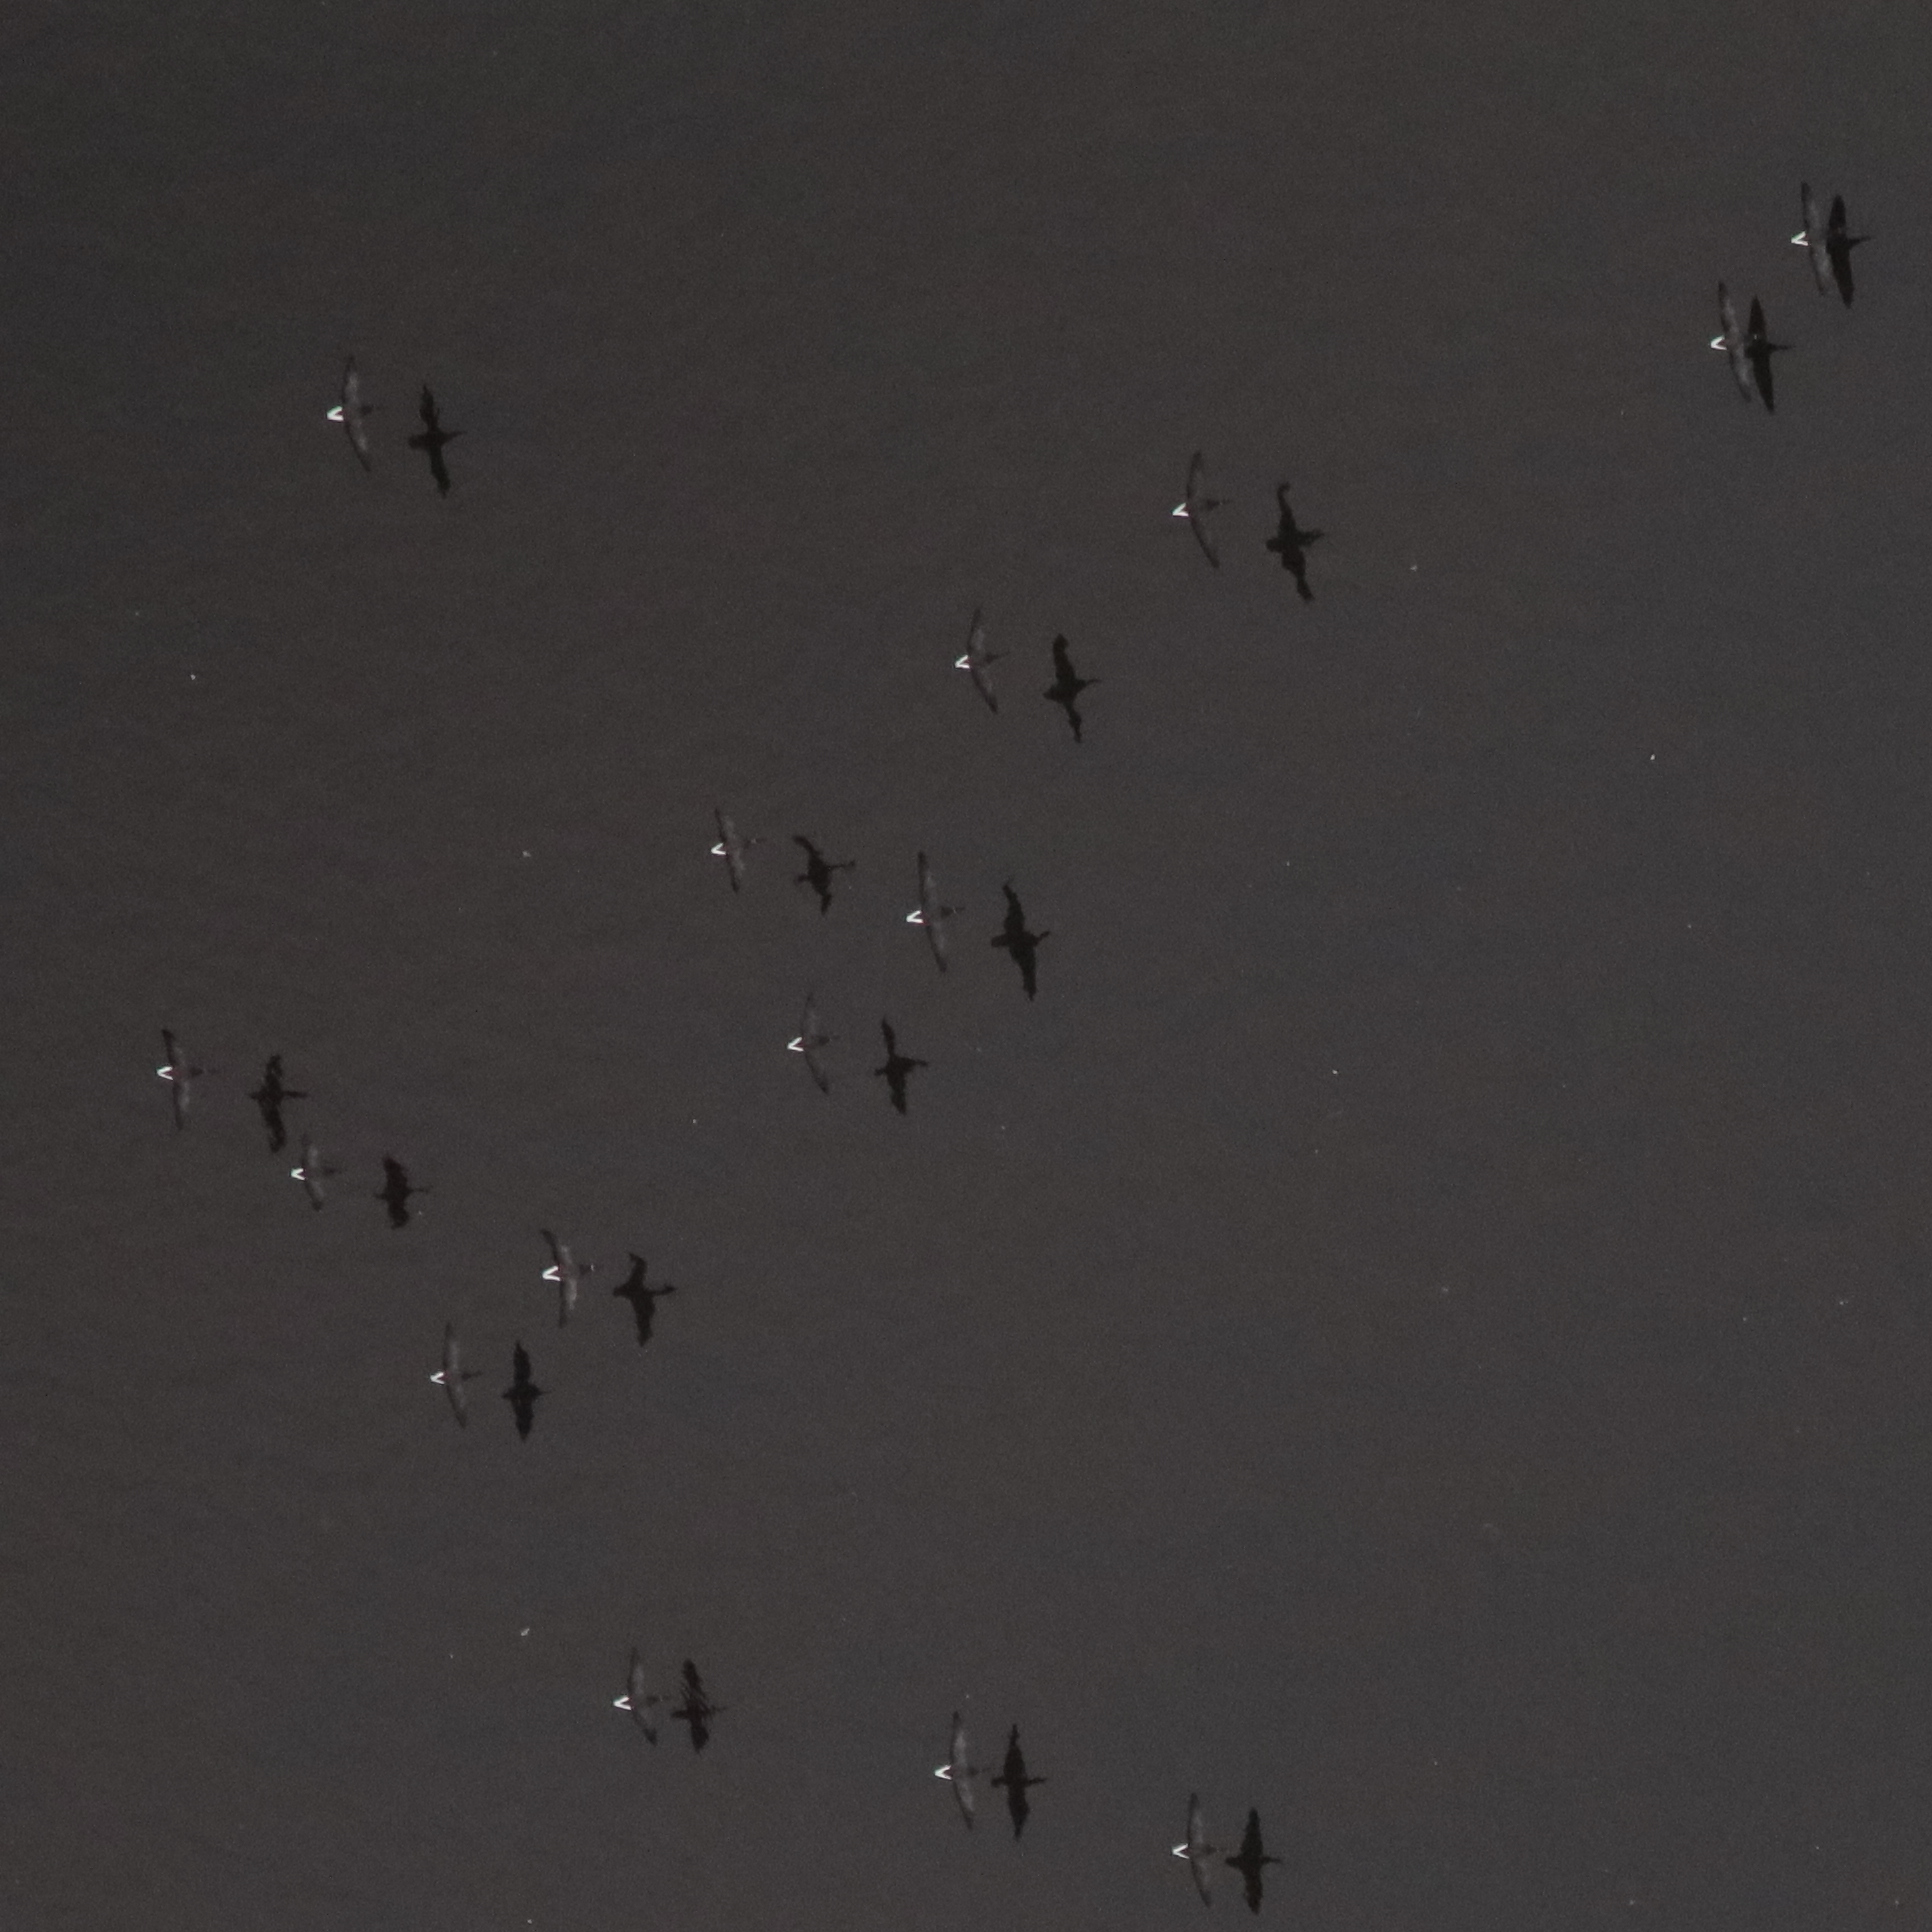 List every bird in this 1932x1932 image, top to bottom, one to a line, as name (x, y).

brant (1814, 228)
brant (1735, 345)
brant (345, 406)
brant (1190, 512)
brant (973, 662)
brant (729, 844)
brant (933, 914)
brant (800, 1043)
brant (175, 1071)
brant (310, 1173)
brant (561, 1269)
brant (449, 1374)
brant (633, 1696)
brant (954, 1771)
brant (1192, 1846)